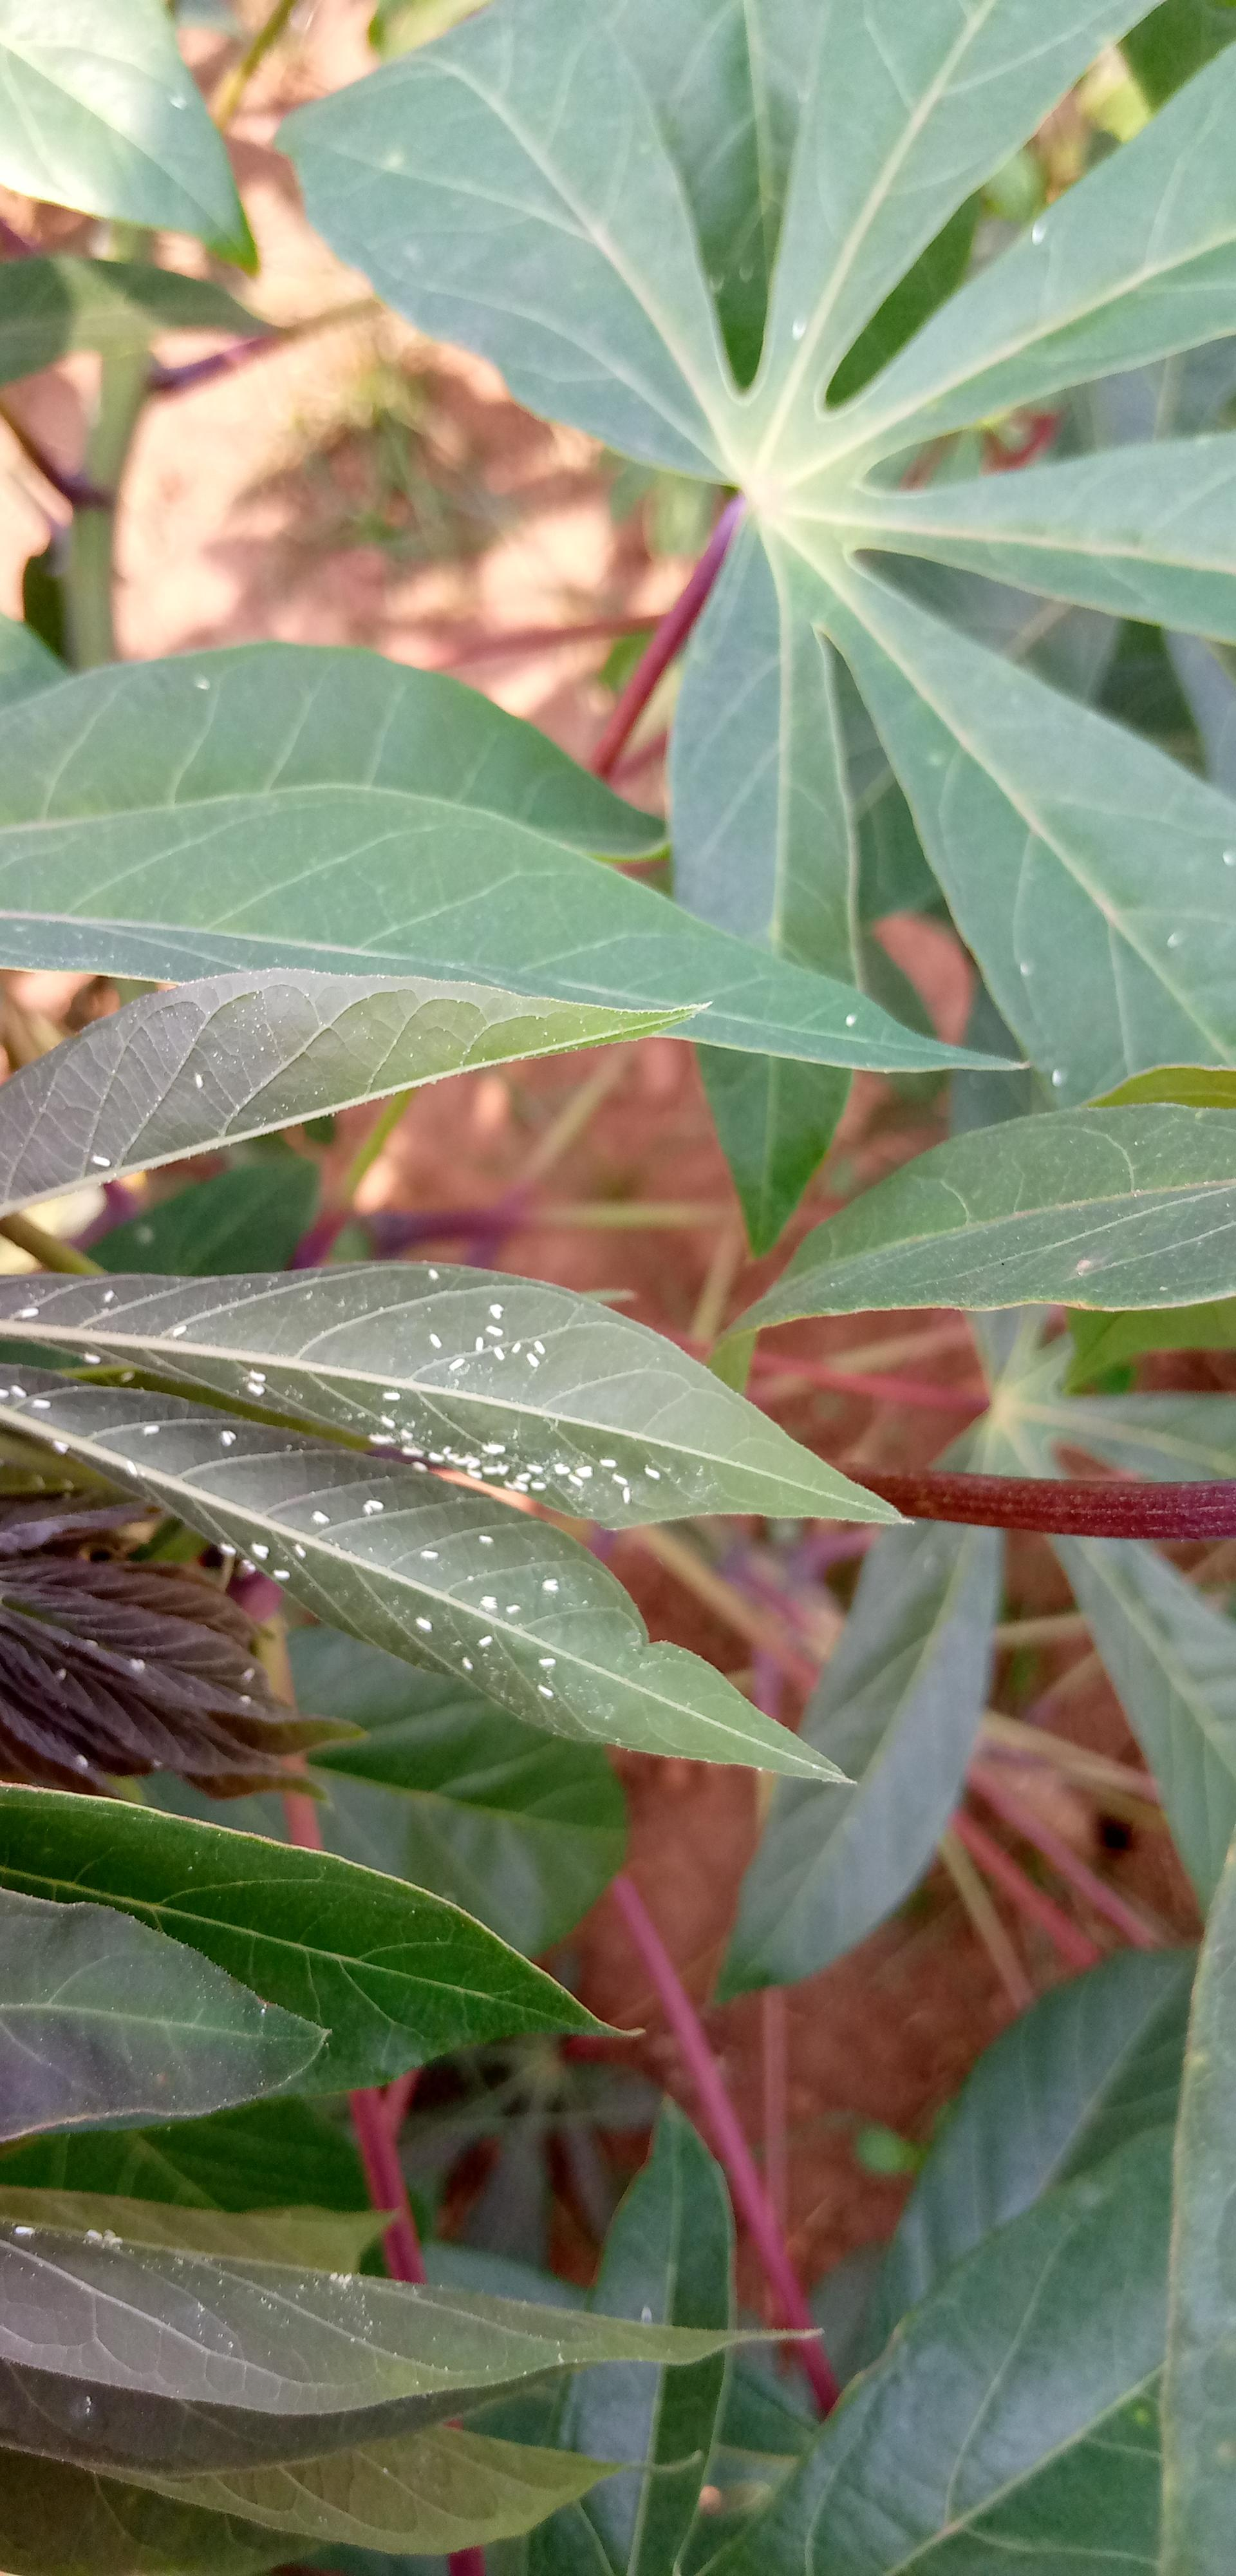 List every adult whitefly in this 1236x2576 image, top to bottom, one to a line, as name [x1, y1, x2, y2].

whitefly [1028, 220, 1049, 246]
whitefly [185, 672, 215, 696]
whitefly [842, 1010, 860, 1030]
whitefly [1048, 1063, 1064, 1091]
whitefly [194, 1070, 206, 1091]
whitefly [91, 1153, 111, 1168]
whitefly [427, 1266, 442, 1282]
whitefly [103, 1288, 117, 1305]
whitefly [489, 1301, 506, 1321]
whitefly [16, 1307, 41, 1319]
whitefly [172, 1324, 189, 1339]
whitefly [485, 1324, 503, 1338]
whitefly [429, 1331, 444, 1350]
whitefly [474, 1336, 485, 1352]
whitefly [533, 1340, 547, 1354]
whitefly [511, 1340, 521, 1356]
whitefly [492, 1345, 507, 1362]
whitefly [82, 1350, 102, 1366]
whitefly [526, 1352, 539, 1368]
whitefly [446, 1354, 468, 1372]
whitefly [248, 1367, 268, 1383]
whitefly [247, 1380, 267, 1397]
whitefly [10, 1383, 28, 1399]
whitefly [1, 1388, 9, 1401]
whitefly [381, 1389, 402, 1403]
whitefly [32, 1397, 51, 1410]
whitefly [380, 1412, 396, 1430]
whitefly [142, 1423, 163, 1437]
whitefly [221, 1426, 239, 1448]
whitefly [400, 1426, 415, 1441]
whitefly [367, 1430, 397, 1445]
whitefly [50, 1439, 71, 1455]
whitefly [482, 1440, 507, 1455]
whitefly [442, 1443, 451, 1455]
whitefly [401, 1444, 424, 1455]
whitefly [427, 1450, 446, 1465]
whitefly [469, 1452, 482, 1470]
whitefly [454, 1455, 470, 1467]
whitefly [598, 1457, 619, 1470]
whitefly [125, 1458, 139, 1478]
whitefly [411, 1458, 431, 1473]
whitefly [554, 1461, 570, 1475]
whitefly [525, 1461, 545, 1474]
whitefly [574, 1463, 597, 1480]
whitefly [482, 1464, 498, 1476]
whitefly [642, 1464, 663, 1481]
whitefly [465, 1468, 483, 1481]
whitefly [516, 1472, 533, 1480]
whitefly [568, 1472, 585, 1488]
whitefly [612, 1472, 628, 1486]
whitefly [514, 1478, 529, 1493]
whitefly [529, 1479, 547, 1492]
whitefly [621, 1484, 633, 1506]
whitefly [366, 1499, 385, 1511]
whitefly [363, 1502, 375, 1516]
whitefly [311, 1508, 330, 1525]
whitefly [476, 1531, 496, 1546]
whitefly [218, 1542, 236, 1557]
whitefly [251, 1542, 270, 1561]
whitefly [293, 1542, 308, 1560]
whitefly [419, 1547, 441, 1562]
whitefly [270, 1567, 291, 1583]
whitefly [541, 1577, 560, 1584]
whitefly [542, 1584, 559, 1592]
whitefly [480, 1595, 498, 1602]
whitefly [478, 1600, 498, 1613]
whitefly [505, 1600, 521, 1615]
whitefly [415, 1615, 433, 1631]
whitefly [477, 1632, 495, 1650]
whitefly [461, 1654, 476, 1673]
whitefly [537, 1656, 559, 1669]
whitefly [129, 1656, 148, 1674]
whitefly [241, 1667, 256, 1683]
whitefly [55, 1667, 66, 1683]
whitefly [536, 1683, 556, 1698]
whitefly [238, 1691, 253, 1707]
whitefly [74, 1751, 92, 1770]
whitefly [12, 2224, 36, 2237]
whitefly [86, 2227, 103, 2241]
whitefly [103, 2228, 124, 2249]
whitefly [328, 2268, 337, 2282]
whitefly [344, 2271, 353, 2286]
whitefly [338, 2272, 344, 2286]